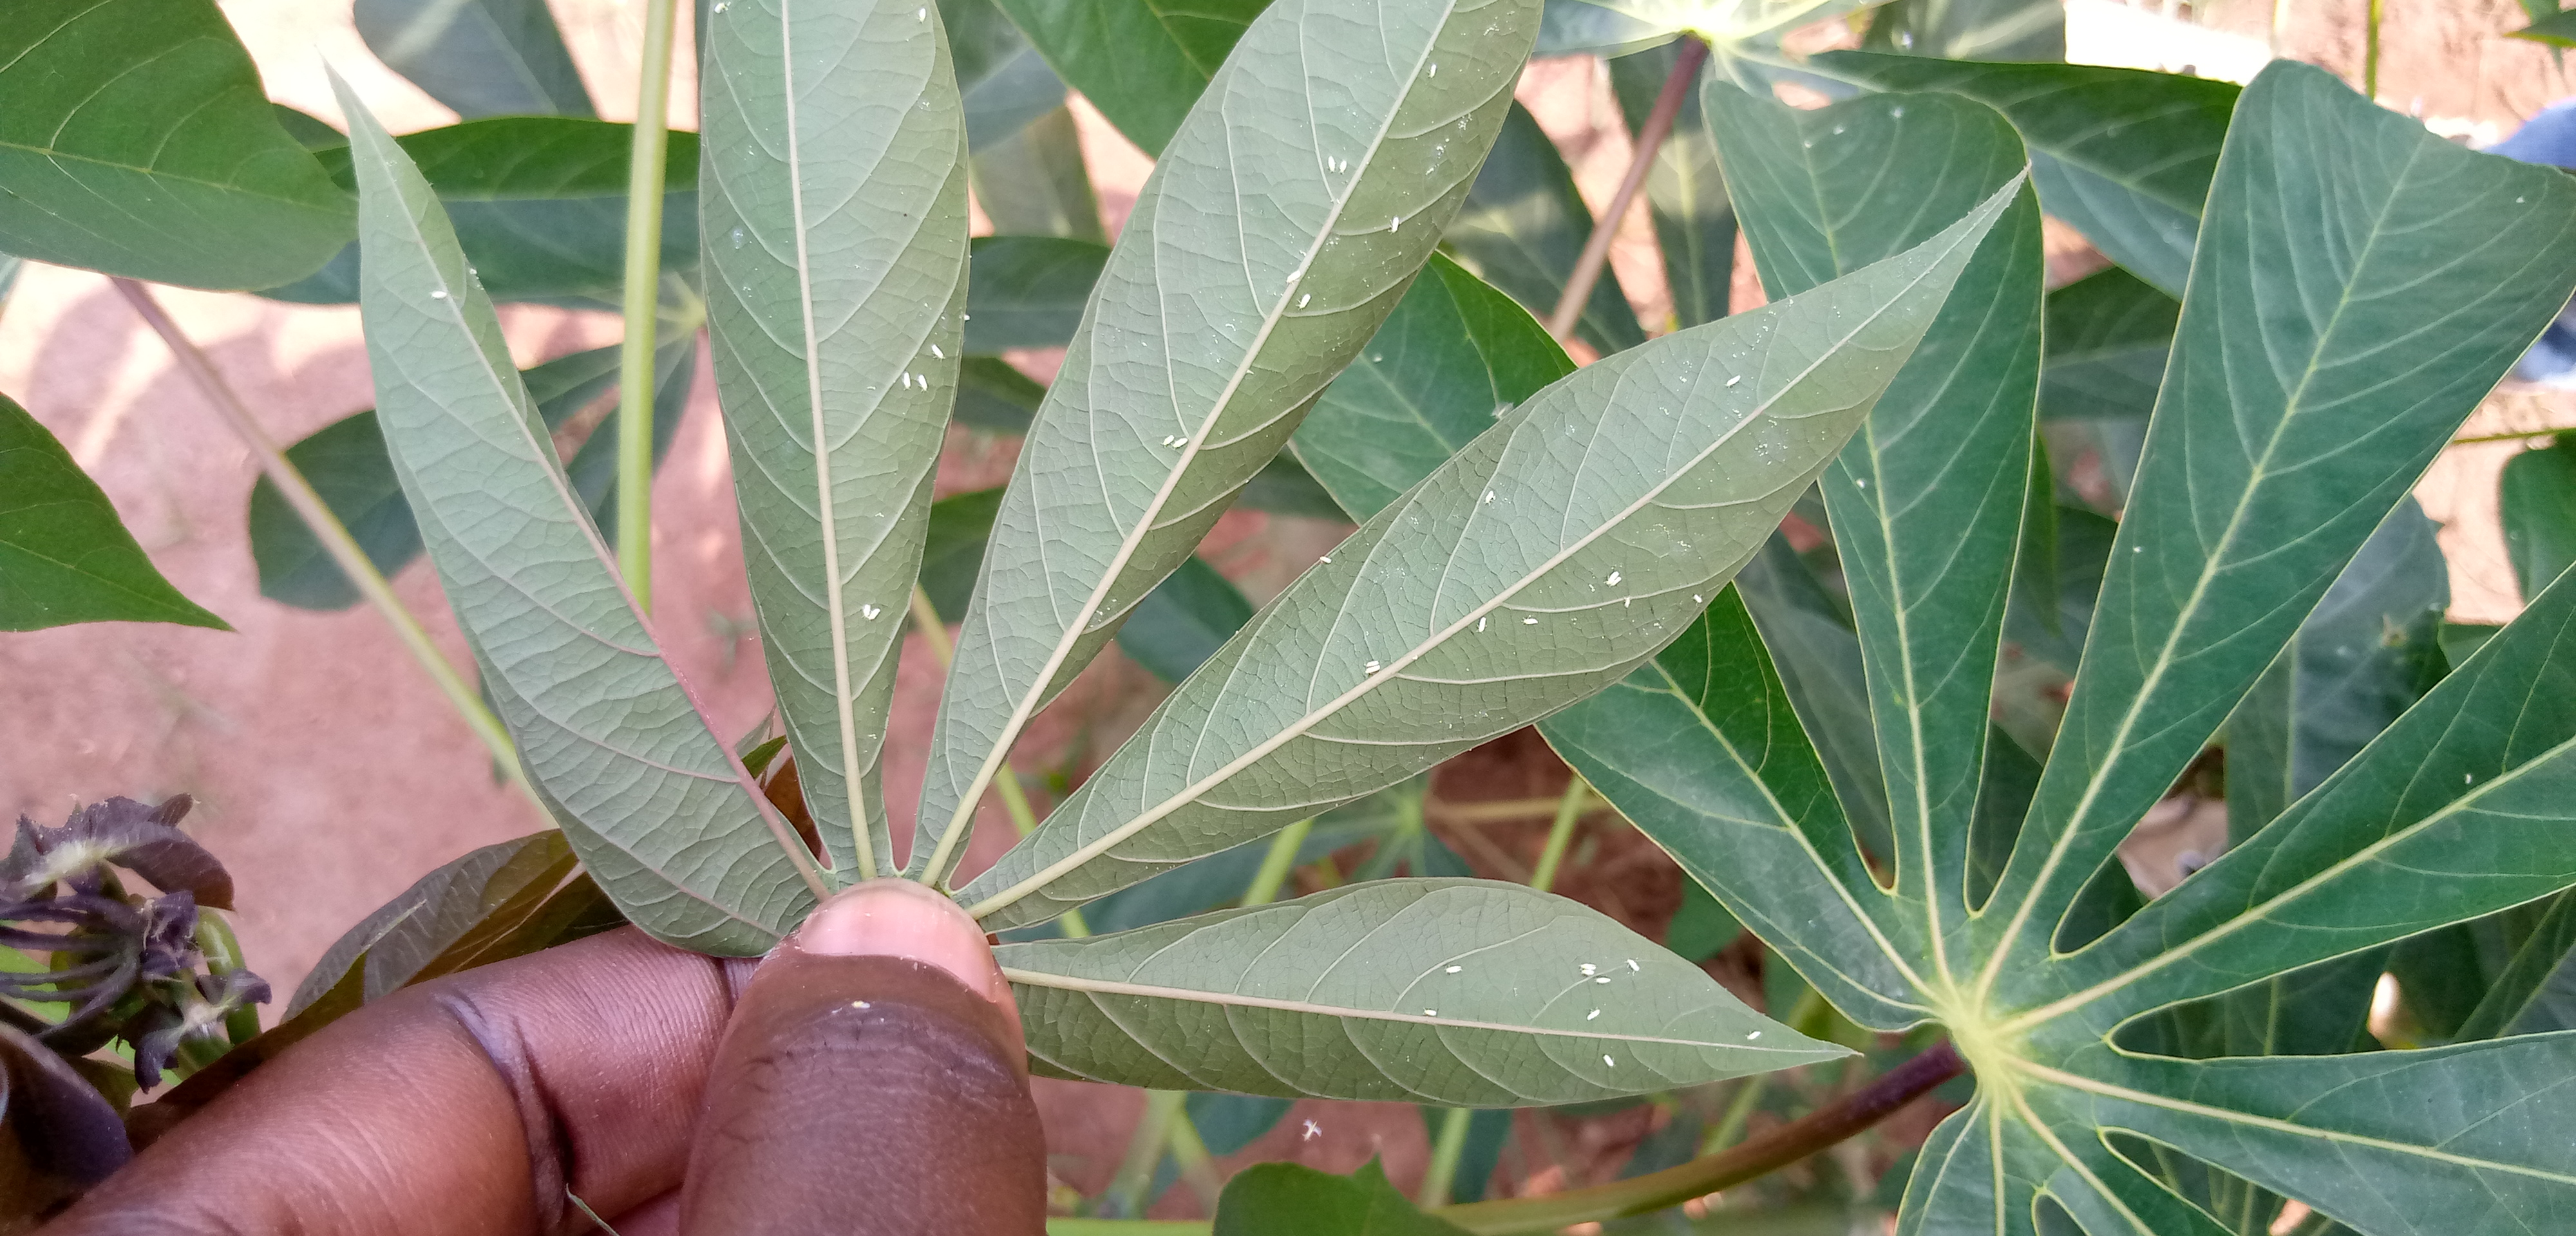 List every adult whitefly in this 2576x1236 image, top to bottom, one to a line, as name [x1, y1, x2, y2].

whitefly [713, 2, 729, 14]
whitefly [918, 6, 927, 23]
whitefly [1426, 62, 1437, 79]
whitefly [1327, 154, 1336, 174]
whitefly [1338, 160, 1347, 176]
whitefly [1387, 215, 1399, 234]
whitefly [1285, 269, 1302, 283]
whitefly [428, 290, 450, 301]
whitefly [1298, 292, 1312, 310]
whitefly [963, 314, 972, 323]
whitefly [930, 344, 945, 362]
whitefly [902, 371, 913, 391]
whitefly [917, 373, 929, 393]
whitefly [1725, 374, 1742, 386]
whitefly [1160, 433, 1174, 446]
whitefly [1173, 436, 1189, 449]
whitefly [1855, 478, 1866, 489]
whitefly [1484, 489, 1497, 505]
whitefly [1319, 555, 1332, 565]
whitefly [1605, 568, 1622, 587]
whitefly [1692, 592, 1704, 604]
whitefly [1623, 594, 1633, 610]
whitefly [863, 603, 882, 621]
whitefly [1477, 615, 1488, 633]
whitefly [1522, 616, 1539, 626]
whitefly [1364, 660, 1382, 674]
whitefly [1625, 957, 1642, 972]
whitefly [1578, 963, 1597, 977]
whitefly [1444, 964, 1463, 975]
whitefly [1595, 975, 1611, 985]
whitefly [1422, 1007, 1438, 1017]
whitefly [1586, 1007, 1602, 1022]
whitefly [1747, 1028, 1763, 1042]
whitefly [1602, 1053, 1616, 1068]